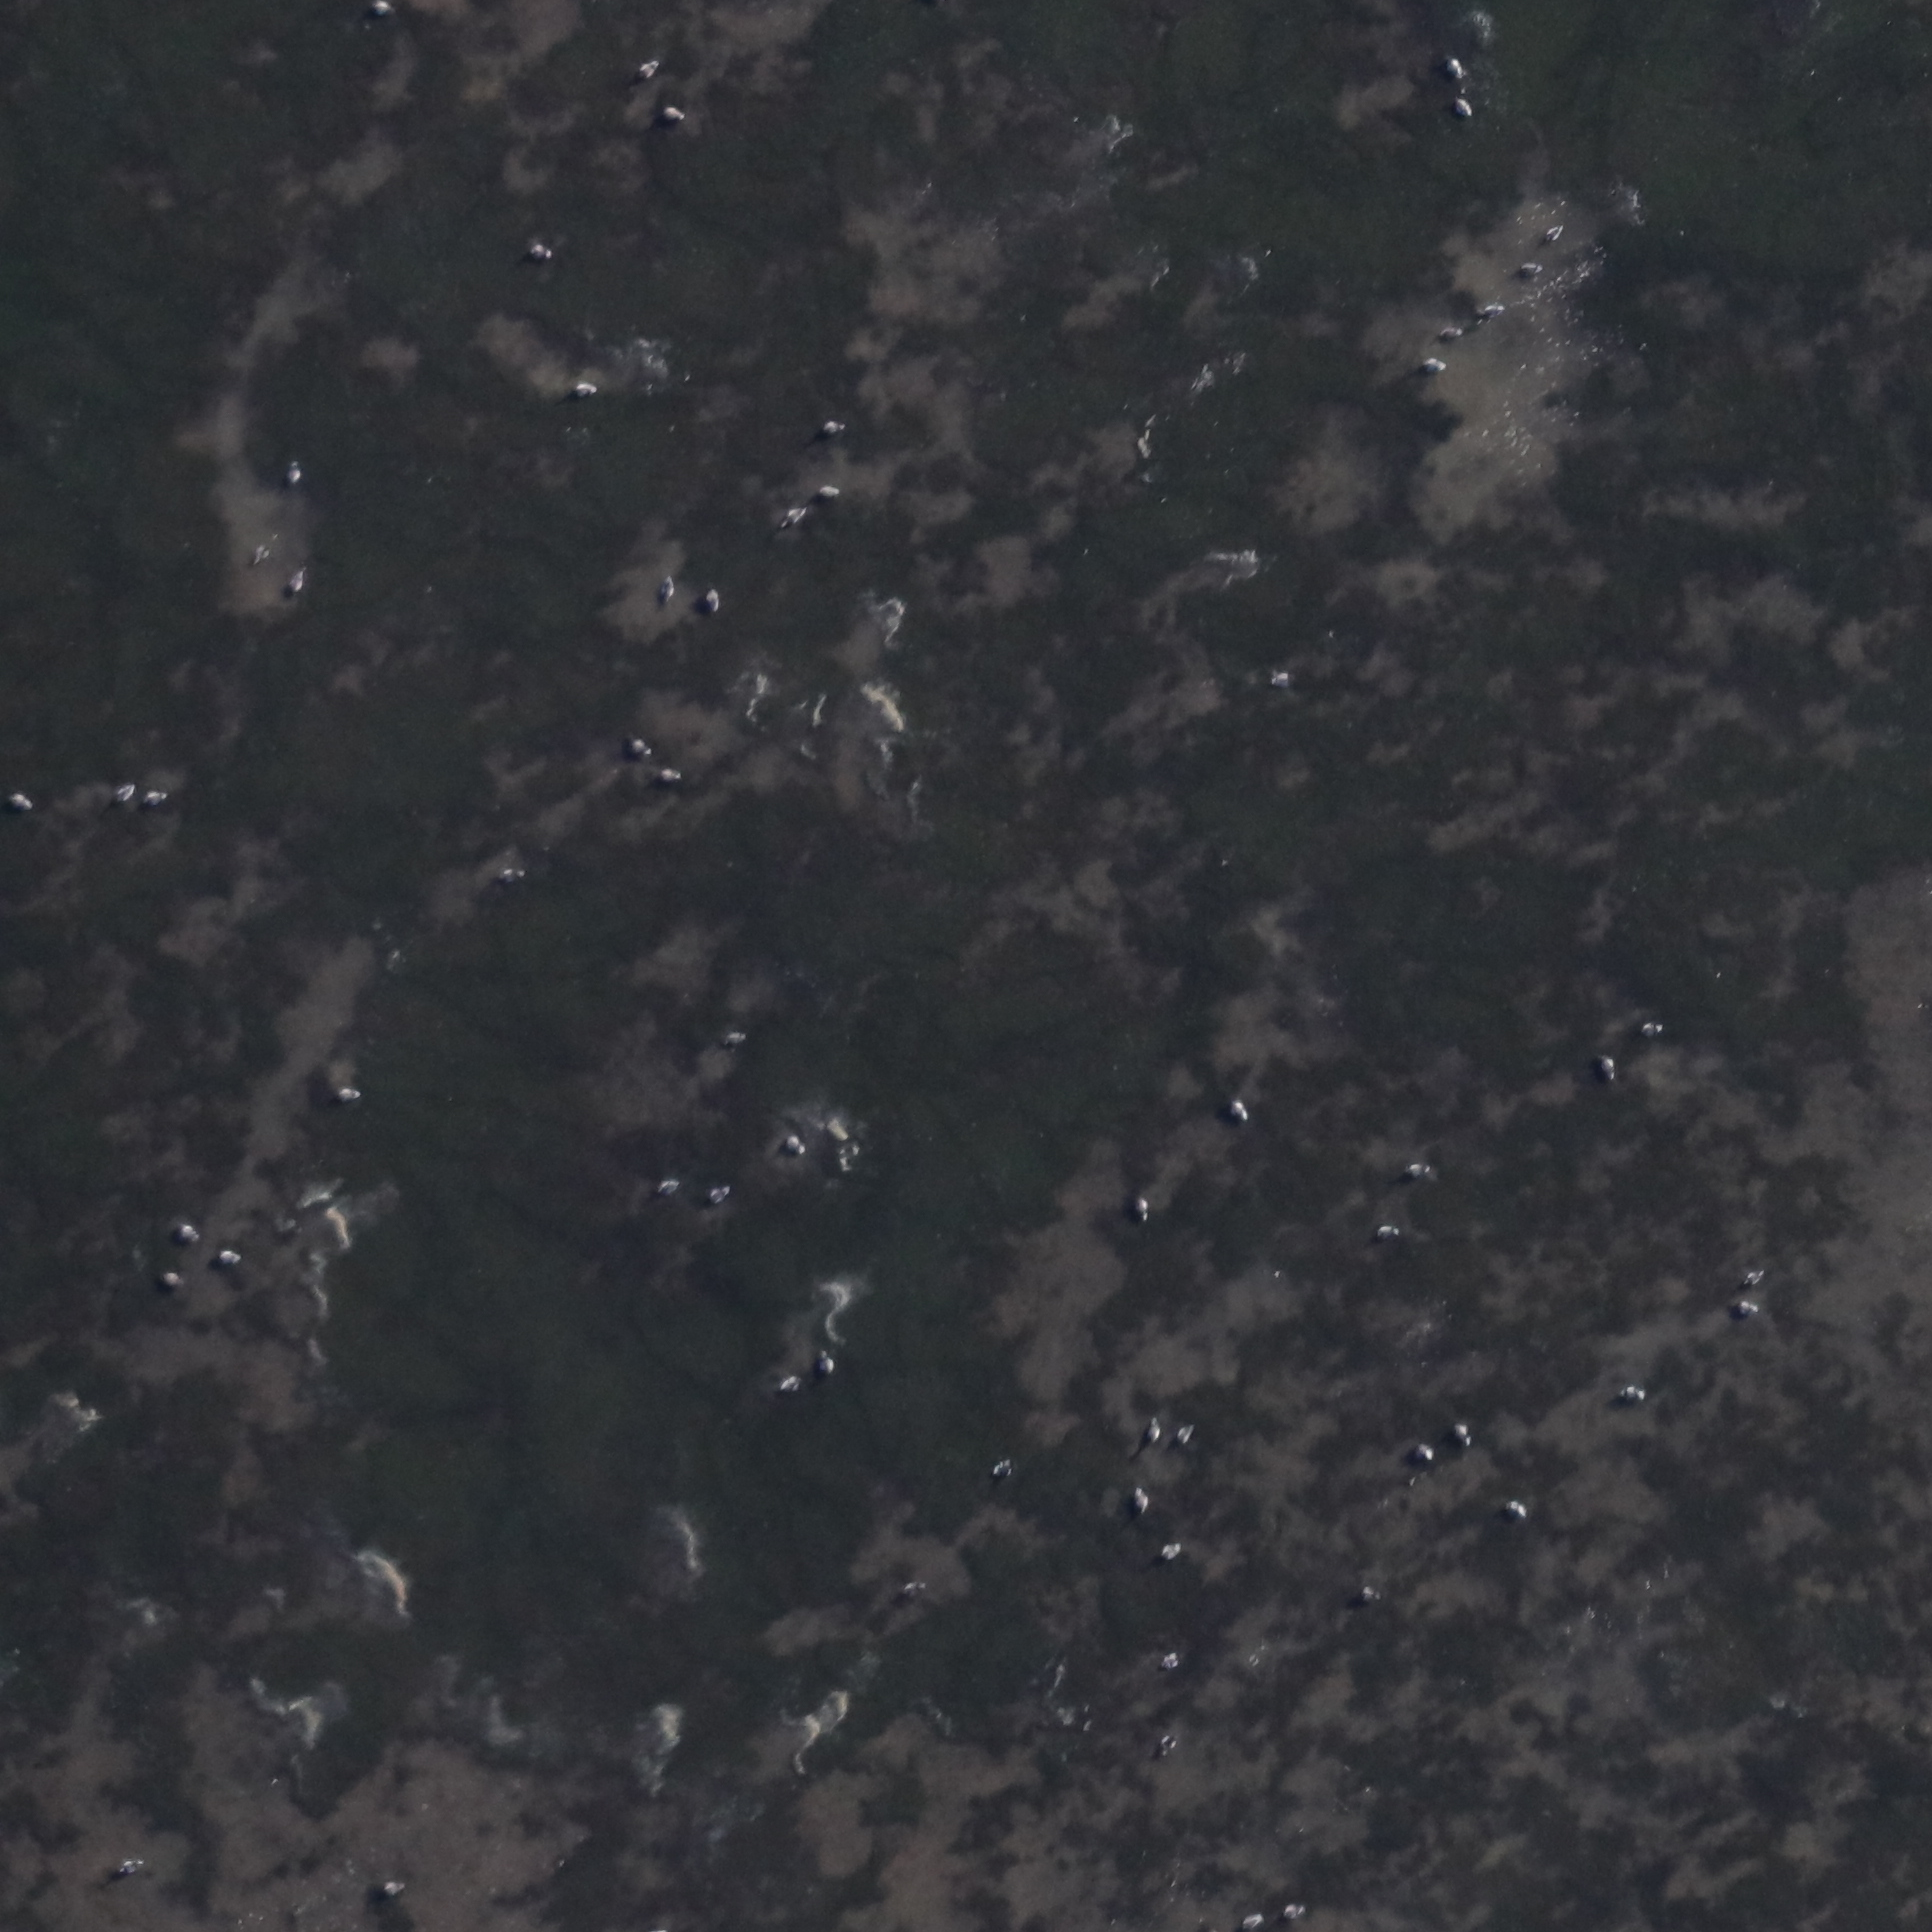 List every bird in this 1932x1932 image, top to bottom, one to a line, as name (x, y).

brant (382, 8)
brant (648, 68)
brant (1453, 68)
brant (1462, 106)
brant (675, 114)
brant (1552, 235)
brant (539, 252)
brant (1533, 270)
brant (1494, 312)
brant (1453, 331)
brant (1432, 366)
brant (583, 390)
brant (832, 426)
brant (296, 473)
brant (830, 490)
brant (794, 517)
brant (262, 549)
brant (296, 583)
brant (669, 590)
brant (712, 599)
brant (1284, 681)
brant (639, 747)
brant (672, 774)
brant (124, 791)
brant (156, 793)
brant (23, 801)
brant (508, 877)
brant (1650, 1030)
brant (735, 1040)
brant (1607, 1067)
brant (348, 1095)
brant (1238, 1110)
brant (794, 1150)
brant (1418, 1172)
brant (668, 1187)
brant (719, 1196)
brant (1140, 1208)
brant (188, 1233)
brant (1387, 1233)
brant (231, 1256)
brant (171, 1277)
brant (1753, 1278)
brant (1745, 1307)
brant (825, 1363)
brant (791, 1384)
brant (1629, 1393)
brant (1153, 1433)
brant (1184, 1434)
brant (1462, 1434)
brant (1426, 1454)
brant (1003, 1469)
brant (1140, 1500)
brant (1516, 1510)
brant (1169, 1549)
brant (911, 1590)
brant (1366, 1595)
brant (1171, 1663)
brant (1169, 1745)
brant (129, 1866)
brant (393, 1888)
brant (1294, 1913)
brant (1250, 1923)